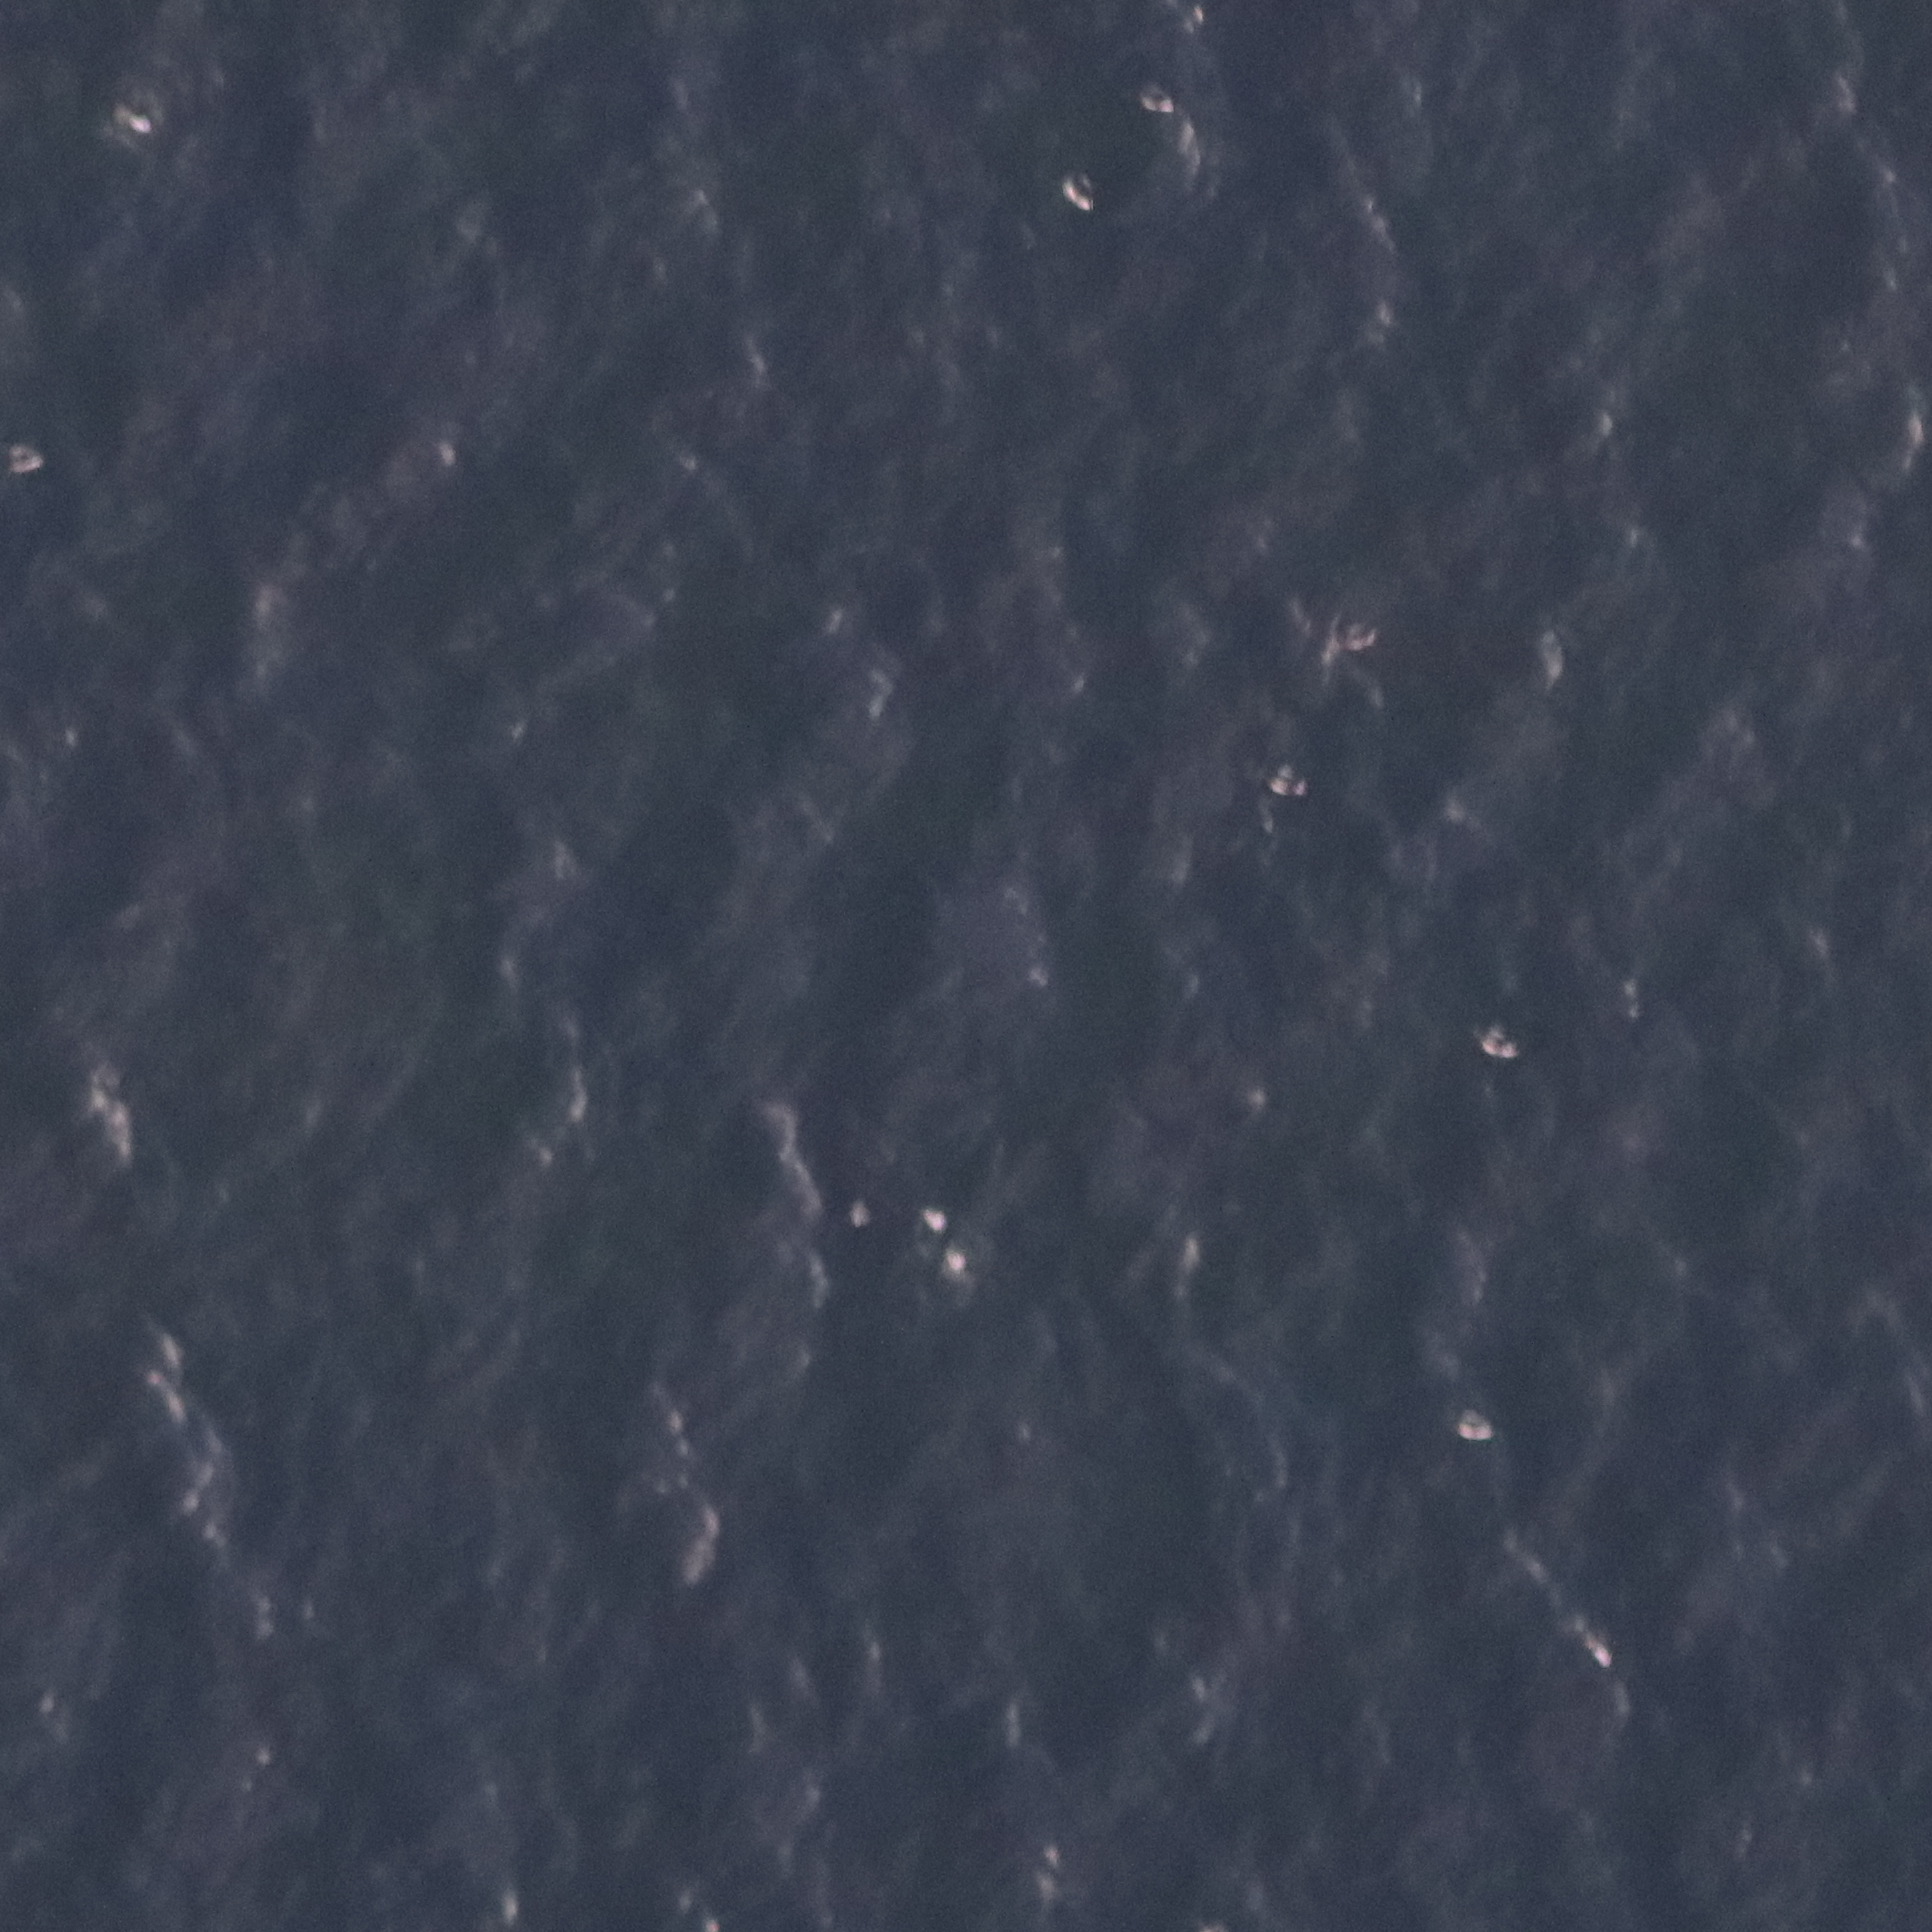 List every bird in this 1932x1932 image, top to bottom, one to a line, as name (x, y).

brant (1152, 97)
brant (1076, 184)
brant (27, 464)
brant (1356, 634)
brant (1283, 782)
brant (1496, 1038)
other bird (859, 1215)
other bird (935, 1215)
other bird (954, 1263)
brant (1475, 1422)